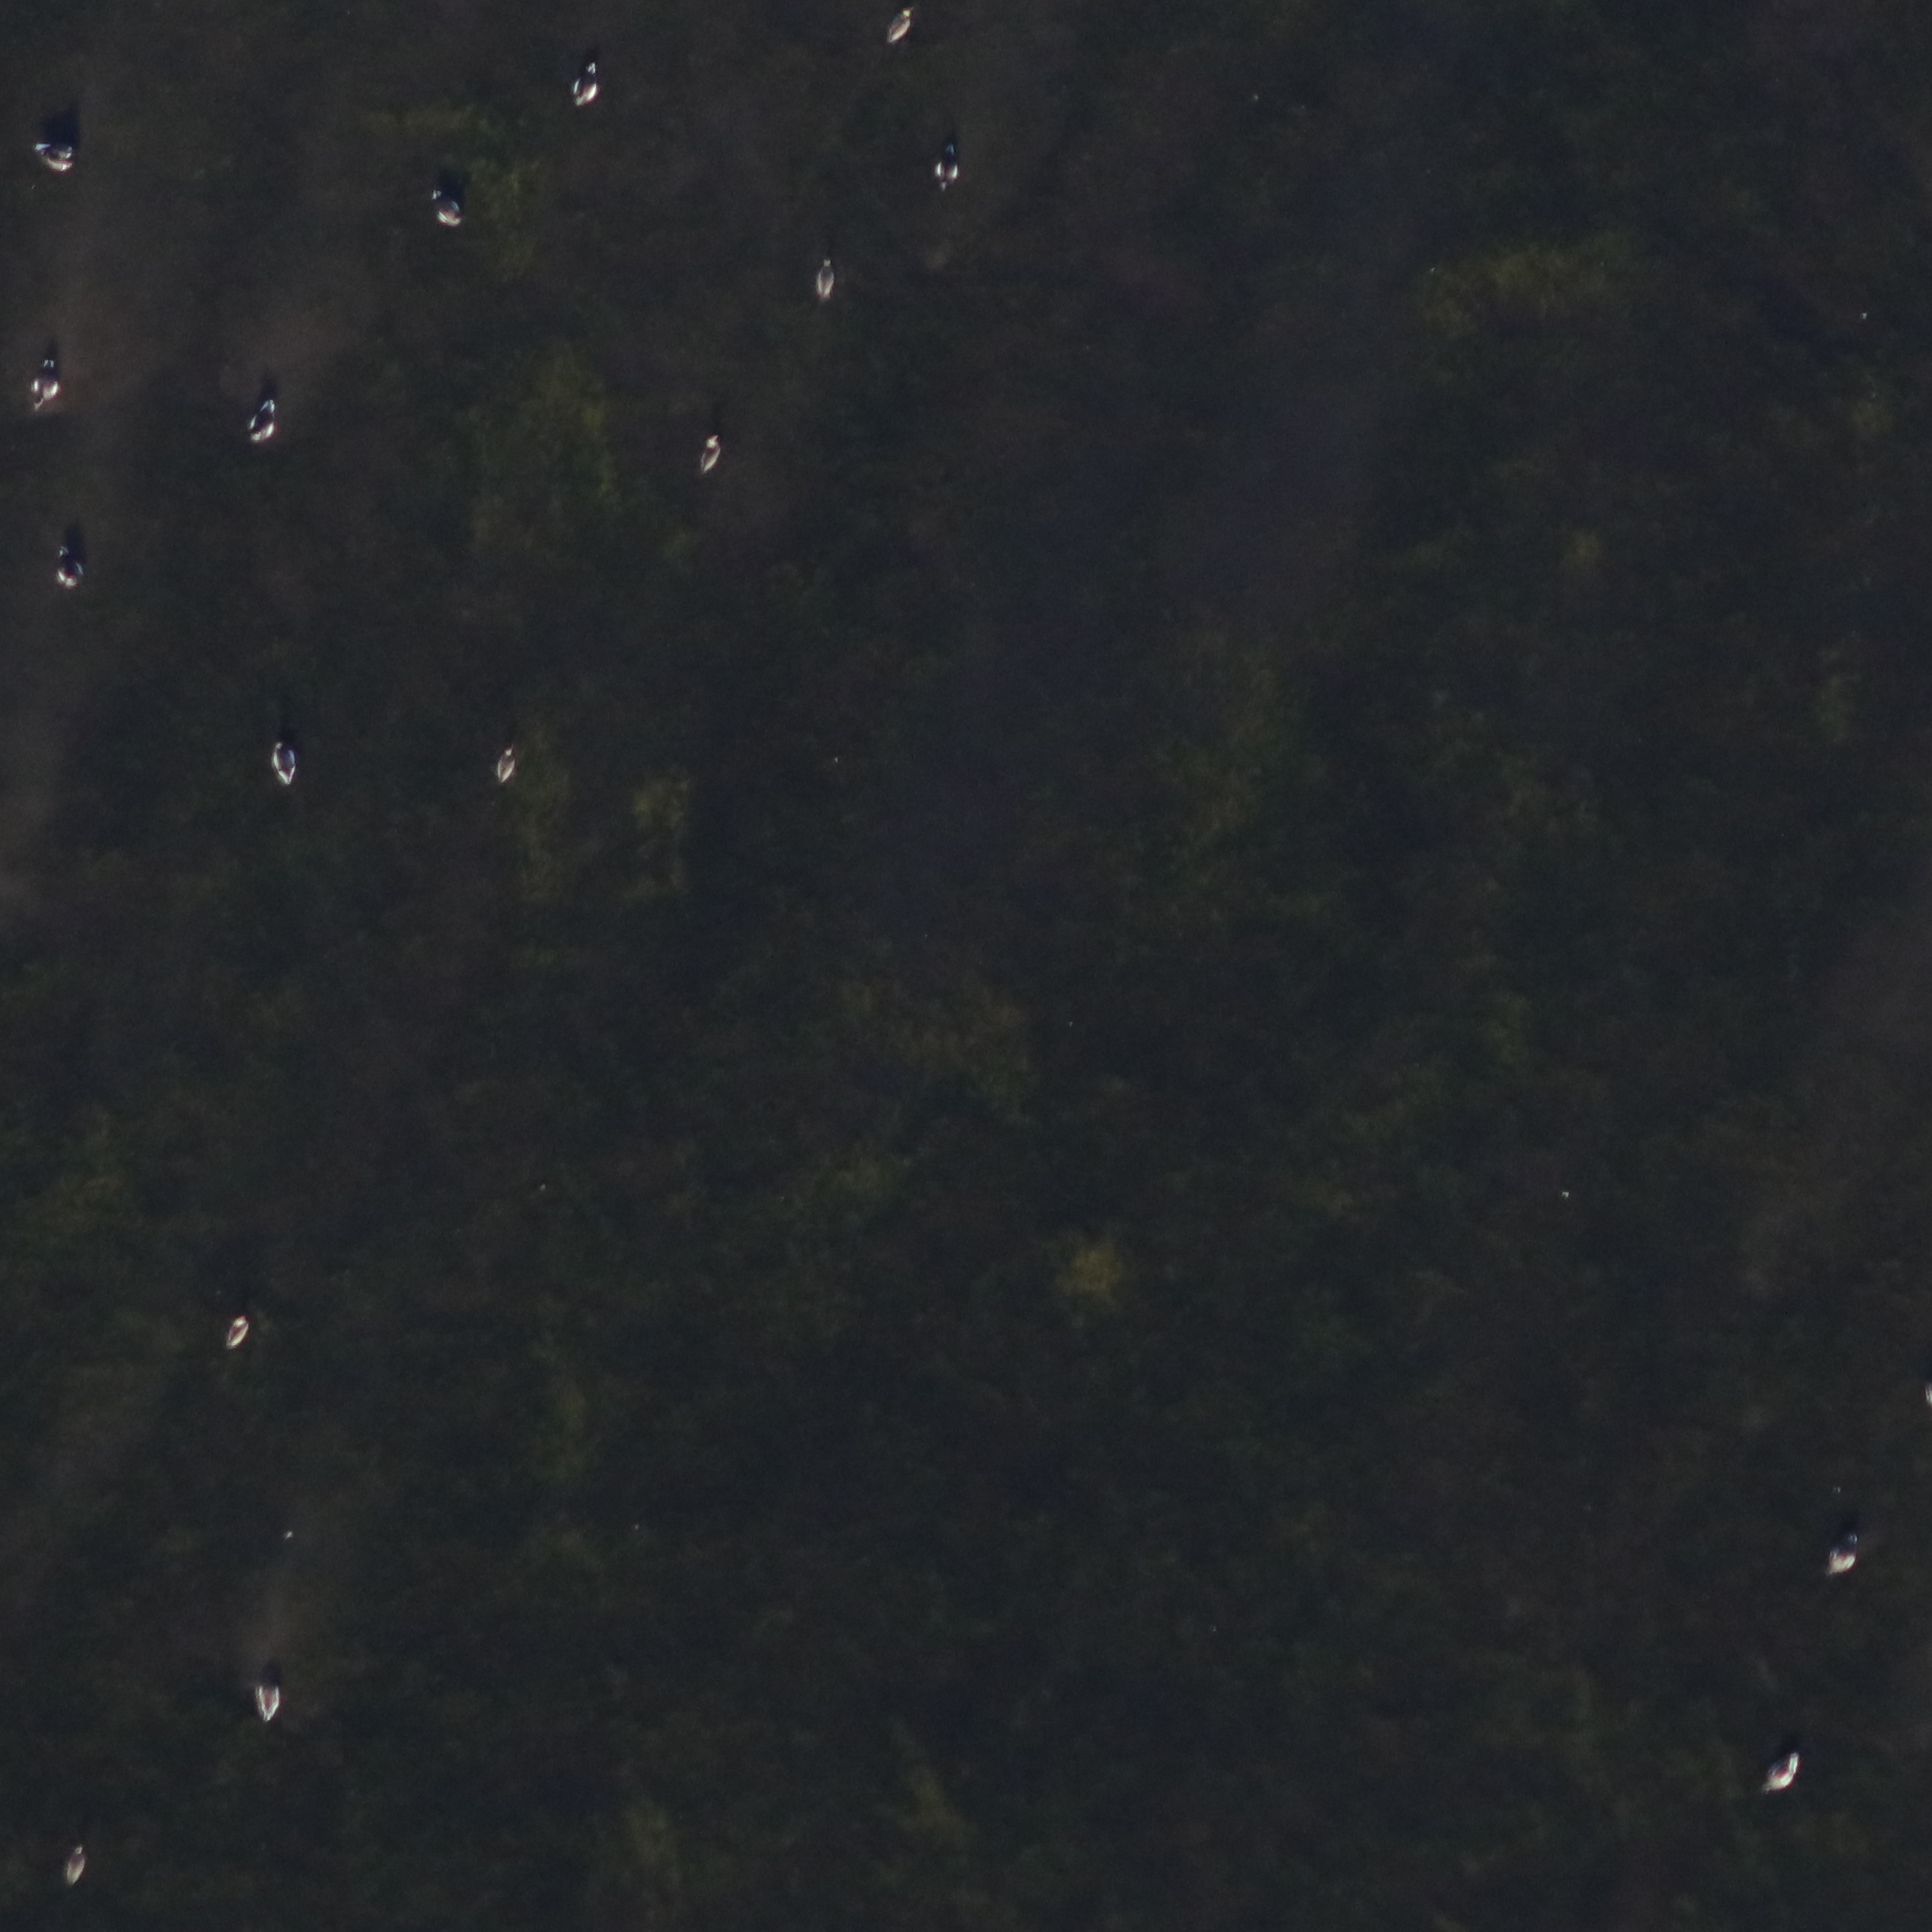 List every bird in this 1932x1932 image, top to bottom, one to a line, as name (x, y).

brant (900, 22)
brant (586, 84)
brant (57, 157)
brant (948, 168)
brant (449, 208)
brant (826, 279)
brant (45, 385)
brant (263, 420)
brant (713, 451)
brant (71, 566)
brant (284, 761)
brant (502, 774)
brant (241, 1333)
brant (1839, 1563)
brant (268, 1698)
brant (1781, 1772)
brant (80, 1864)